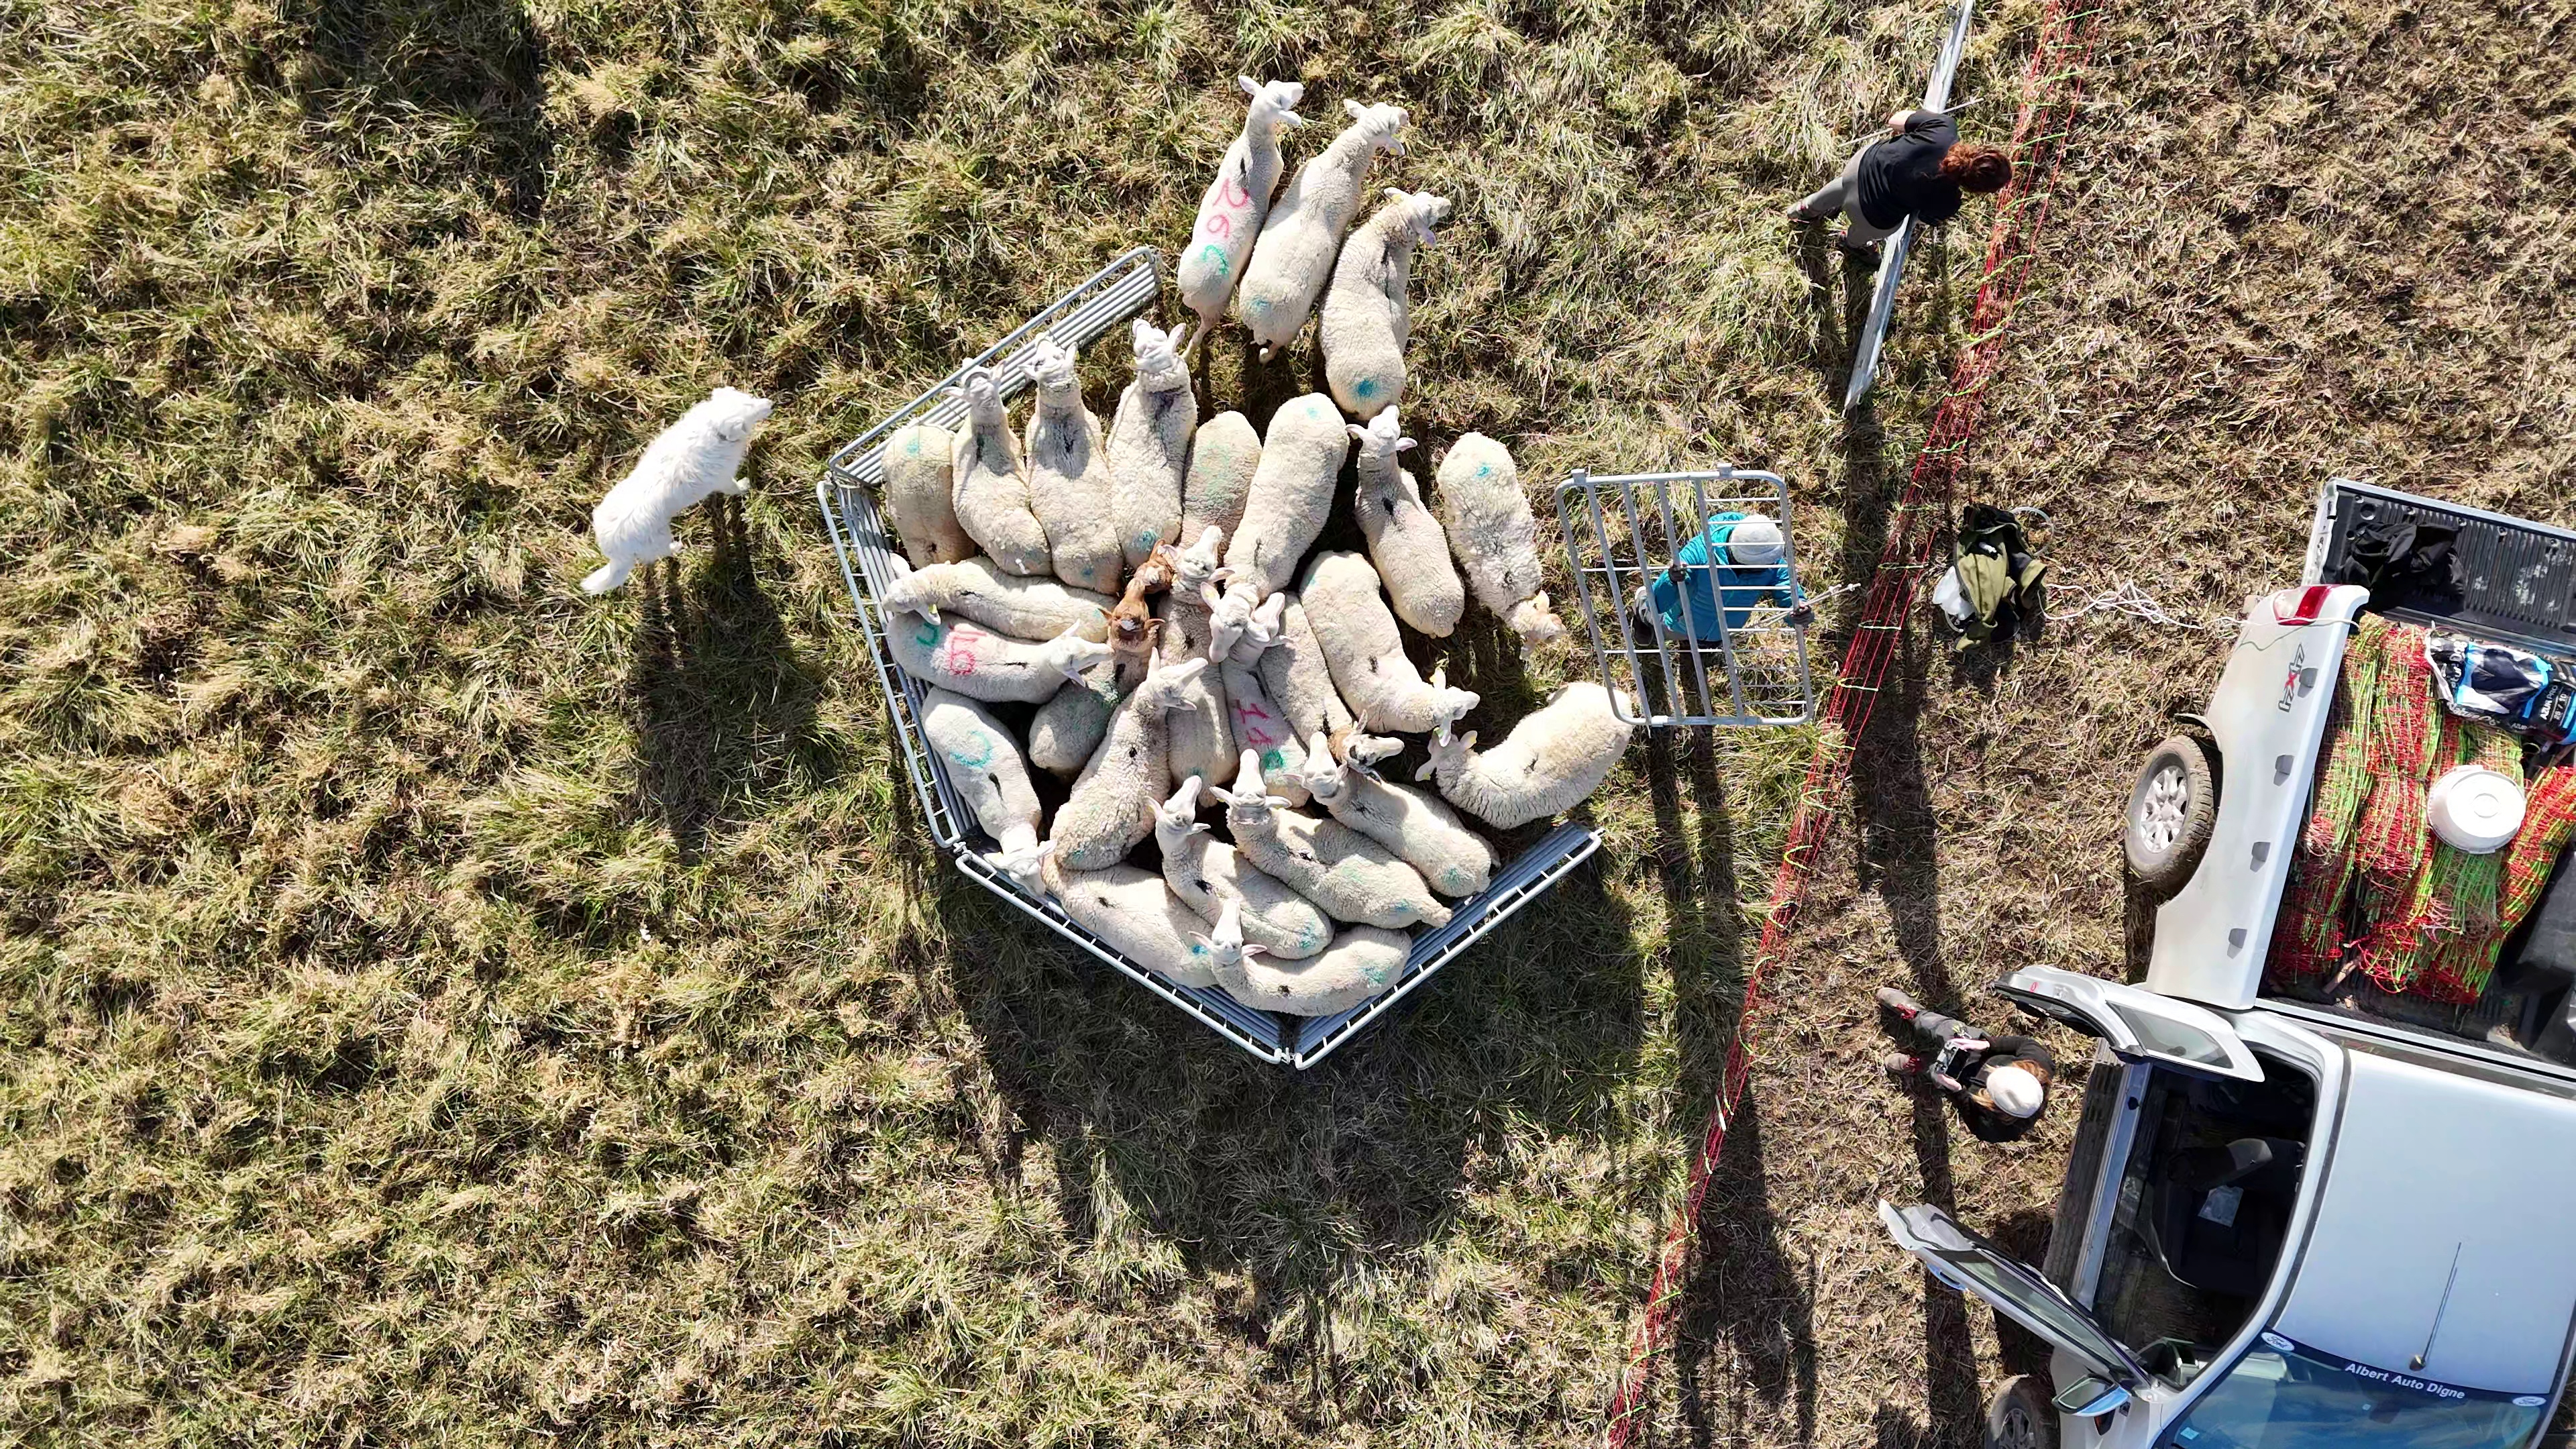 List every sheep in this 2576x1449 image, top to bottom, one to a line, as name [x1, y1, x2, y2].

sheep [1922, 0, 1979, 117]
sheep [1175, 75, 1308, 324]
sheep [1233, 99, 1408, 350]
sheep [1316, 185, 1453, 420]
sheep [1104, 319, 1197, 578]
sheep [1019, 330, 1125, 592]
sheep [942, 357, 1051, 578]
sheep [1200, 389, 1350, 664]
sheep [1345, 402, 1466, 640]
sheep [1122, 411, 1261, 599]
sheep [882, 421, 975, 570]
sheep [1434, 425, 1567, 660]
sheep [1157, 539, 1241, 807]
sheep [1298, 549, 1480, 740]
sheep [879, 554, 1121, 643]
sheep [1030, 579, 1165, 771]
sheep [1259, 591, 1406, 772]
sheep [1218, 592, 1312, 807]
sheep [886, 610, 1118, 704]
sheep [1052, 648, 1208, 873]
sheep [1418, 679, 1638, 830]
sheep [917, 685, 1053, 895]
sheep [1271, 730, 1497, 901]
sheep [1215, 748, 1449, 932]
sheep [1149, 778, 1333, 959]
sheep [1041, 849, 1221, 986]
sheep [1188, 898, 1416, 1028]